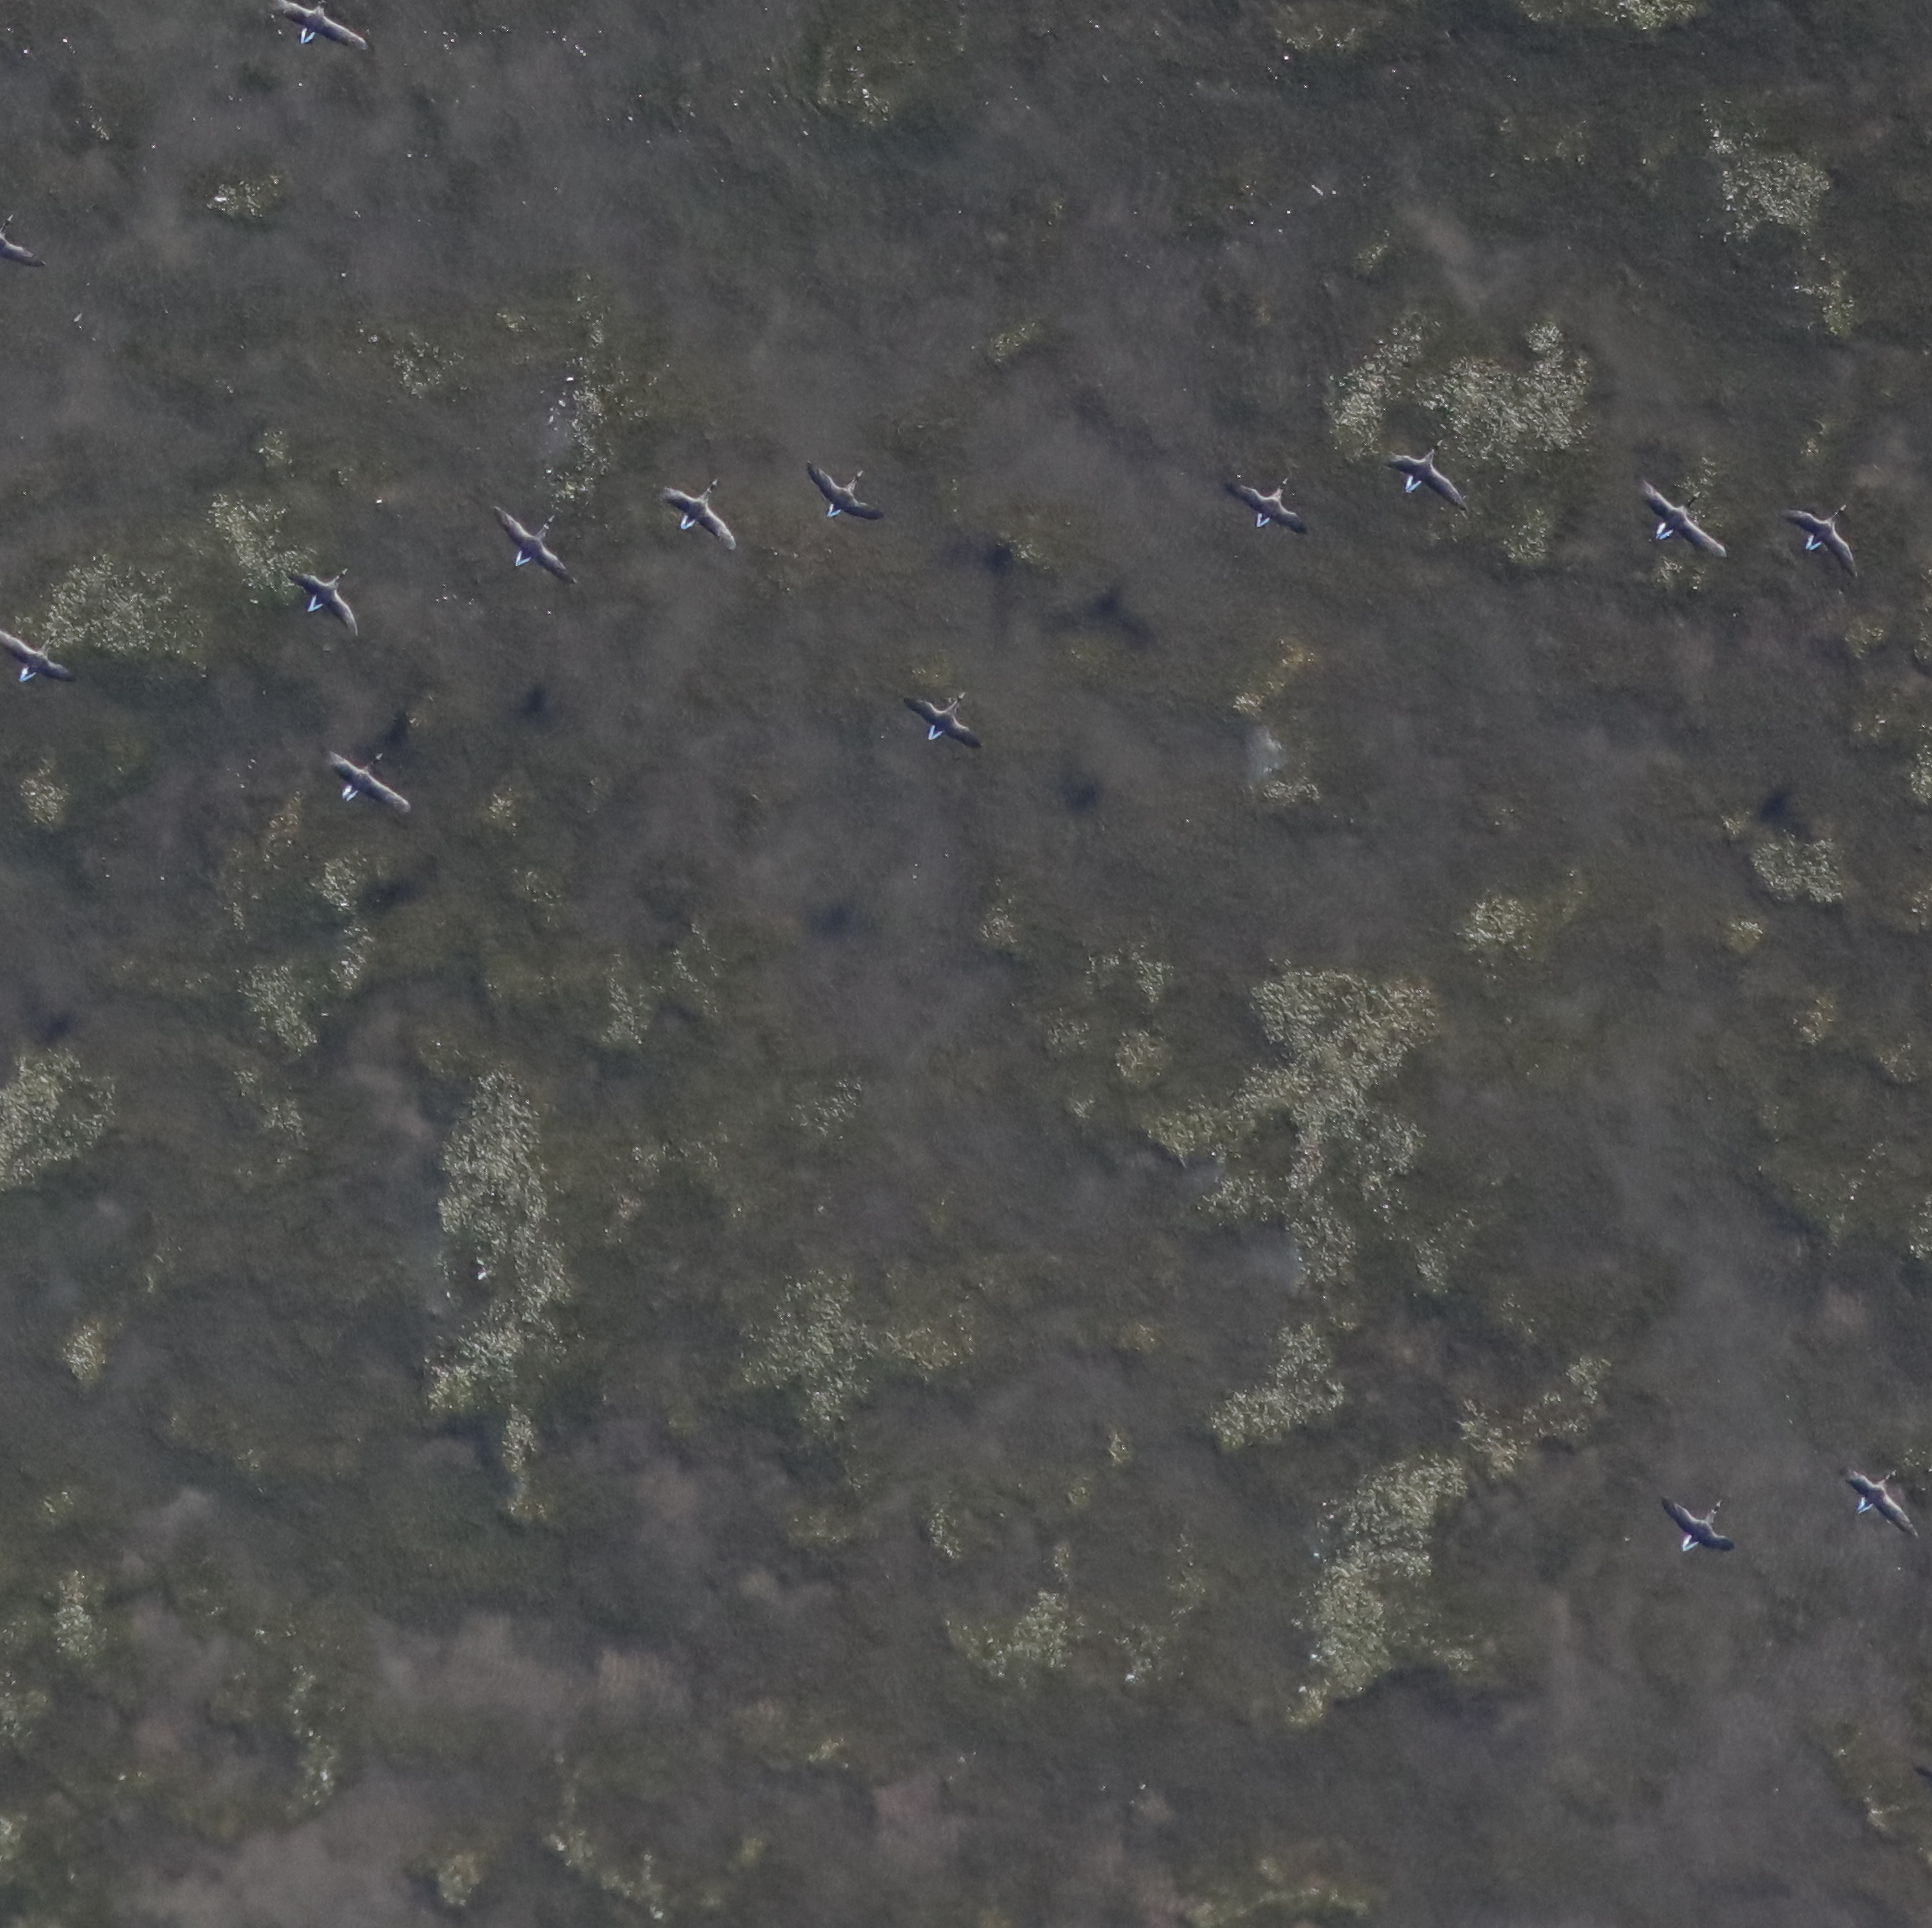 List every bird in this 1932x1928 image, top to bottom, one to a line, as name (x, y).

brant (316, 13)
brant (1420, 475)
brant (840, 495)
brant (1271, 511)
brant (1675, 513)
brant (701, 515)
brant (1821, 532)
brant (539, 545)
brant (338, 591)
brant (30, 657)
brant (942, 722)
brant (372, 767)
brant (1870, 1491)
brant (1704, 1533)